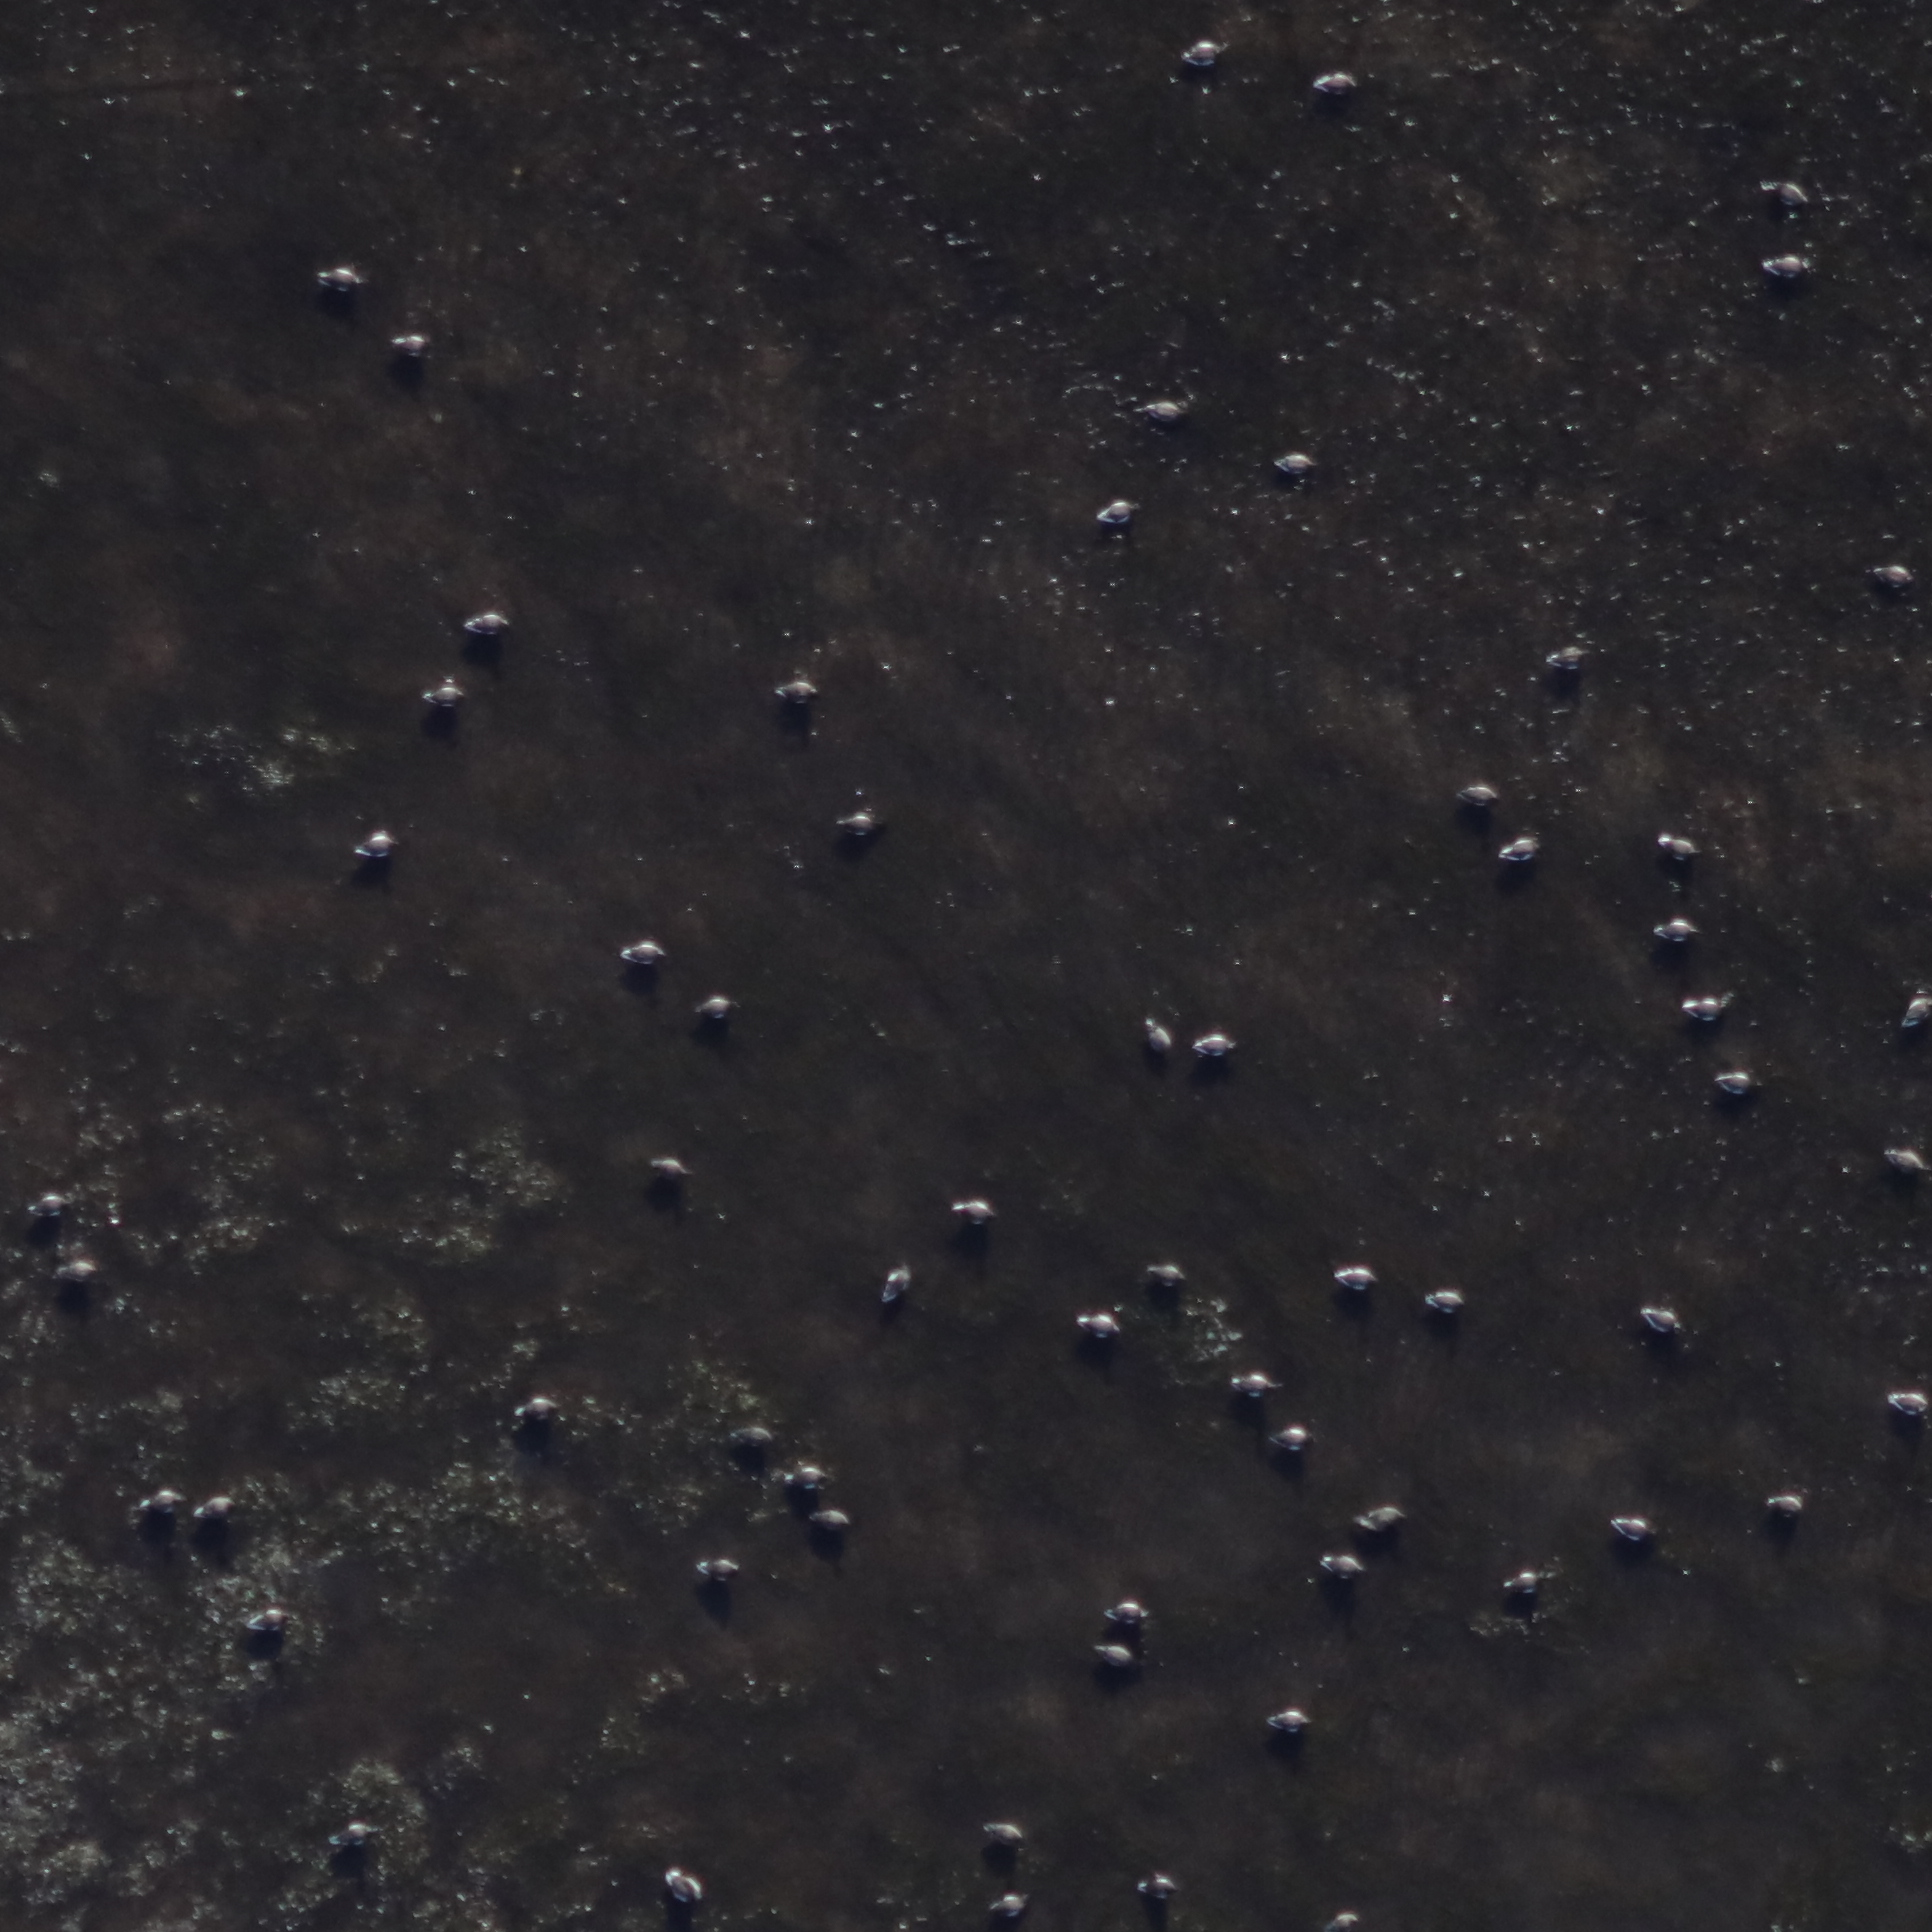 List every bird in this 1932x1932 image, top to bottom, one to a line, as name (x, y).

brant (1203, 55)
brant (1341, 82)
brant (1788, 196)
brant (1787, 266)
brant (343, 281)
brant (412, 344)
brant (1163, 413)
brant (1297, 464)
brant (1118, 515)
brant (1894, 577)
brant (486, 627)
brant (1562, 658)
brant (798, 693)
brant (446, 696)
brant (1478, 795)
brant (859, 822)
brant (377, 846)
brant (1519, 851)
brant (1686, 852)
brant (1677, 931)
brant (645, 956)
brant (723, 1003)
brant (1708, 1007)
brant (1918, 1009)
brant (1159, 1034)
brant (1214, 1047)
brant (1738, 1084)
brant (1904, 1160)
brant (669, 1170)
brant (54, 1211)
brant (975, 1212)
brant (82, 1266)
brant (1162, 1269)
brant (1358, 1282)
brant (892, 1283)
brant (1444, 1301)
brant (1662, 1321)
brant (1101, 1324)
brant (1258, 1385)
brant (1912, 1404)
brant (539, 1412)
brant (752, 1432)
brant (1292, 1440)
brant (807, 1472)
brant (165, 1496)
brant (1785, 1503)
brant (217, 1510)
brant (827, 1516)
brant (1389, 1516)
brant (1634, 1530)
brant (1340, 1566)
brant (717, 1568)
brant (1527, 1582)
brant (1136, 1612)
brant (272, 1620)
brant (1120, 1657)
brant (1290, 1720)
brant (359, 1824)
brant (1005, 1835)
brant (683, 1887)
brant (1159, 1889)
brant (1015, 1905)
brant (1347, 1917)